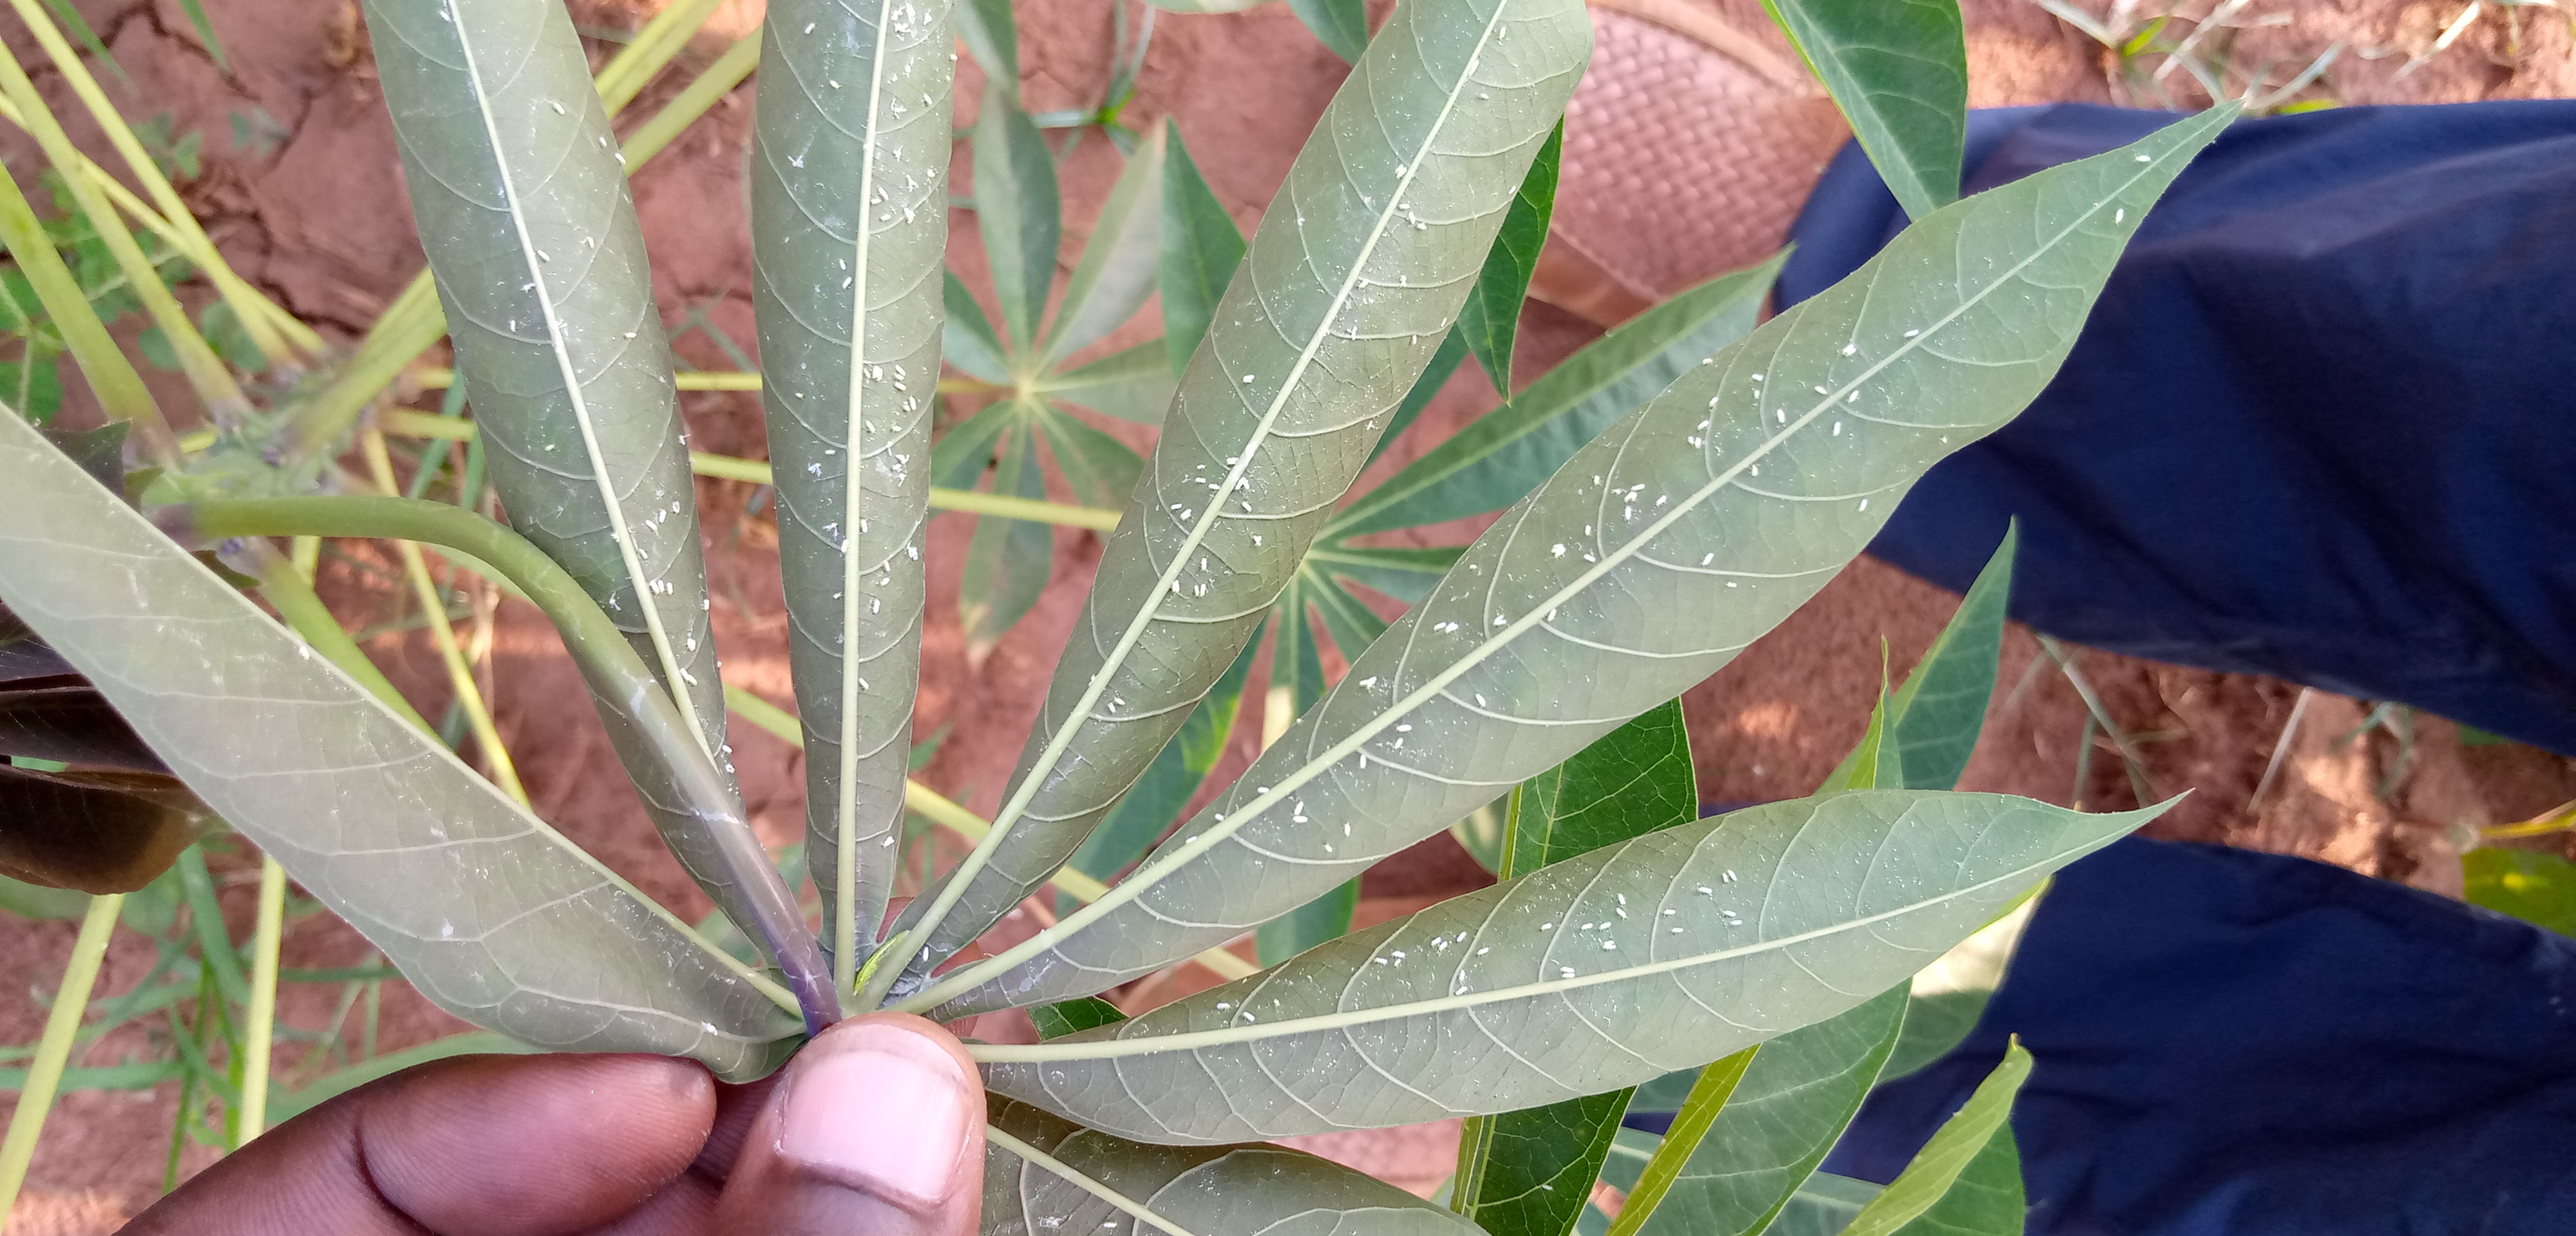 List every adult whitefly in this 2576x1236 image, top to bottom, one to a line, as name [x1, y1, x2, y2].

whitefly [437, 8, 452, 24]
whitefly [888, 8, 904, 23]
whitefly [920, 10, 933, 26]
whitefly [802, 19, 817, 37]
whitefly [892, 22, 913, 34]
whitefly [1497, 23, 1509, 42]
whitefly [945, 51, 959, 64]
whitefly [1466, 59, 1480, 78]
whitefly [943, 73, 954, 84]
whitefly [829, 79, 842, 91]
whitefly [1475, 91, 1491, 102]
whitefly [920, 93, 934, 107]
whitefly [551, 101, 567, 115]
whitefly [596, 133, 609, 150]
whitefly [892, 144, 906, 164]
whitefly [612, 150, 628, 165]
whitefly [788, 152, 806, 170]
whitefly [2134, 153, 2152, 164]
whitefly [1390, 161, 1409, 180]
whitefly [925, 165, 938, 180]
whitefly [904, 173, 922, 192]
whitefly [1506, 183, 1519, 197]
whitefly [877, 185, 891, 202]
whitefly [869, 196, 882, 205]
whitefly [1397, 201, 1413, 211]
whitefly [2114, 205, 2127, 228]
whitefly [903, 206, 916, 225]
whitefly [1406, 209, 1417, 226]
whitefly [879, 212, 893, 223]
whitefly [1415, 221, 1430, 232]
whitefly [582, 234, 602, 253]
whitefly [535, 247, 556, 265]
whitefly [838, 257, 848, 272]
whitefly [1398, 271, 1410, 288]
whitefly [842, 274, 854, 290]
whitefly [1358, 274, 1369, 290]
whitefly [519, 279, 537, 297]
whitefly [548, 317, 569, 330]
whitefly [509, 317, 519, 334]
whitefly [1344, 321, 1361, 342]
whitefly [1902, 325, 1921, 339]
whitefly [621, 328, 639, 340]
whitefly [1412, 333, 1418, 348]
whitefly [1842, 342, 1854, 356]
whitefly [1847, 347, 1858, 356]
whitefly [1700, 355, 1715, 369]
whitefly [895, 363, 907, 376]
whitefly [871, 364, 878, 380]
whitefly [878, 366, 885, 384]
whitefly [863, 366, 871, 380]
whitefly [1748, 370, 1765, 383]
whitefly [1240, 371, 1257, 386]
whitefly [893, 373, 906, 382]
whitefly [892, 380, 908, 392]
whitefly [1810, 382, 1828, 397]
whitefly [1752, 386, 1764, 401]
whitefly [1844, 387, 1863, 406]
whitefly [793, 391, 806, 400]
whitefly [909, 394, 918, 411]
whitefly [1708, 396, 1719, 409]
whitefly [900, 404, 912, 413]
whitefly [1775, 406, 1788, 426]
whitefly [864, 419, 877, 434]
whitefly [1696, 419, 1710, 431]
whitefly [1830, 420, 1842, 439]
whitefly [889, 423, 903, 433]
whitefly [677, 431, 688, 446]
whitefly [1939, 434, 1949, 444]
whitefly [1687, 435, 1694, 444]
whitefly [1694, 435, 1703, 449]
whitefly [542, 442, 556, 454]
whitefly [822, 448, 839, 457]
whitefly [893, 449, 911, 465]
whitefly [1222, 454, 1238, 465]
whitefly [805, 460, 824, 478]
whitefly [891, 461, 903, 471]
whitefly [1748, 462, 1762, 478]
whitefly [1195, 462, 1207, 471]
whitefly [894, 472, 909, 488]
whitefly [1592, 472, 1604, 488]
whitefly [1194, 475, 1208, 485]
whitefly [1234, 476, 1244, 491]
whitefly [1242, 476, 1253, 491]
whitefly [1207, 481, 1221, 492]
whitefly [1630, 482, 1647, 491]
whitefly [1611, 485, 1626, 498]
whitefly [1624, 491, 1639, 504]
whitefly [1655, 494, 1669, 509]
whitefly [1855, 496, 1869, 514]
whitefly [671, 498, 681, 514]
whitefly [1240, 499, 1255, 514]
whitefly [1168, 501, 1184, 510]
whitefly [1624, 505, 1633, 522]
whitefly [1180, 507, 1194, 522]
whitefly [657, 508, 667, 523]
whitefly [858, 516, 871, 534]
whitefly [645, 518, 659, 533]
whitefly [822, 520, 841, 536]
whitefly [1581, 522, 1595, 539]
whitefly [610, 530, 621, 543]
whitefly [1251, 532, 1265, 548]
whitefly [840, 537, 849, 553]
whitefly [905, 541, 919, 565]
whitefly [1551, 541, 1565, 548]
whitefly [636, 547, 650, 560]
whitefly [1550, 547, 1566, 559]
whitefly [1582, 550, 1598, 565]
whitefly [1700, 551, 1716, 568]
whitefly [1199, 556, 1211, 573]
whitefly [882, 559, 893, 573]
whitefly [1465, 561, 1481, 573]
whitefly [878, 576, 893, 588]
whitefly [1171, 578, 1184, 595]
whitefly [649, 579, 660, 595]
whitefly [657, 579, 667, 594]
whitefly [666, 581, 675, 595]
whitefly [1725, 581, 1738, 590]
whitefly [1200, 583, 1208, 597]
whitefly [1192, 583, 1200, 598]
whitefly [608, 590, 622, 613]
whitefly [830, 590, 845, 604]
whitefly [702, 595, 712, 612]
whitefly [870, 597, 881, 615]
whitefly [1544, 606, 1558, 623]
whitefly [1491, 612, 1509, 627]
whitefly [1432, 620, 1448, 633]
whitefly [1444, 620, 1459, 636]
whitefly [685, 633, 697, 653]
whitefly [298, 644, 312, 662]
whitefly [716, 659, 724, 670]
whitefly [680, 667, 689, 675]
whitefly [684, 675, 698, 688]
whitefly [858, 675, 871, 692]
whitefly [1357, 676, 1379, 691]
whitefly [1474, 691, 1490, 710]
whitefly [1113, 696, 1127, 707]
whitefly [1106, 700, 1117, 715]
whitefly [1393, 722, 1413, 734]
whitefly [1392, 735, 1403, 753]
whitefly [721, 743, 734, 755]
whitefly [1358, 752, 1367, 770]
whitefly [724, 762, 737, 775]
whitefly [1256, 785, 1270, 795]
whitefly [1293, 800, 1304, 816]
whitefly [1212, 811, 1226, 823]
whitefly [1291, 815, 1309, 823]
whitefly [1343, 821, 1352, 839]
whitefly [880, 834, 896, 849]
whitefly [1185, 834, 1198, 845]
whitefly [1323, 842, 1334, 854]
whitefly [1727, 867, 1739, 884]
whitefly [1720, 870, 1730, 885]
whitefly [1696, 885, 1714, 895]
whitefly [1617, 891, 1627, 906]
whitefly [1614, 904, 1629, 920]
whitefly [1660, 907, 1678, 916]
whitefly [1721, 908, 1738, 918]
whitefly [1598, 919, 1613, 932]
whitefly [1728, 919, 1744, 926]
whitefly [1538, 919, 1555, 932]
whitefly [1577, 920, 1594, 932]
whitefly [1669, 925, 1685, 935]
whitefly [1456, 930, 1467, 944]
whitefly [1430, 935, 1442, 948]
whitefly [1602, 938, 1617, 945]
whitefly [1438, 940, 1448, 952]
whitefly [922, 944, 931, 963]
whitefly [1473, 944, 1490, 958]
whitefly [1602, 944, 1618, 950]
whitefly [1388, 947, 1406, 960]
whitefly [1372, 955, 1388, 966]
whitefly [1393, 957, 1401, 968]
whitefly [1557, 964, 1576, 973]
whitefly [1457, 966, 1468, 985]
whitefly [1560, 973, 1575, 980]
whitefly [1454, 985, 1469, 997]
whitefly [1215, 1000, 1231, 1010]
whitefly [1242, 1009, 1256, 1024]
whitefly [699, 1018, 719, 1038]
whitefly [1537, 1182, 1558, 1194]
whitefly [1101, 1220, 1119, 1230]